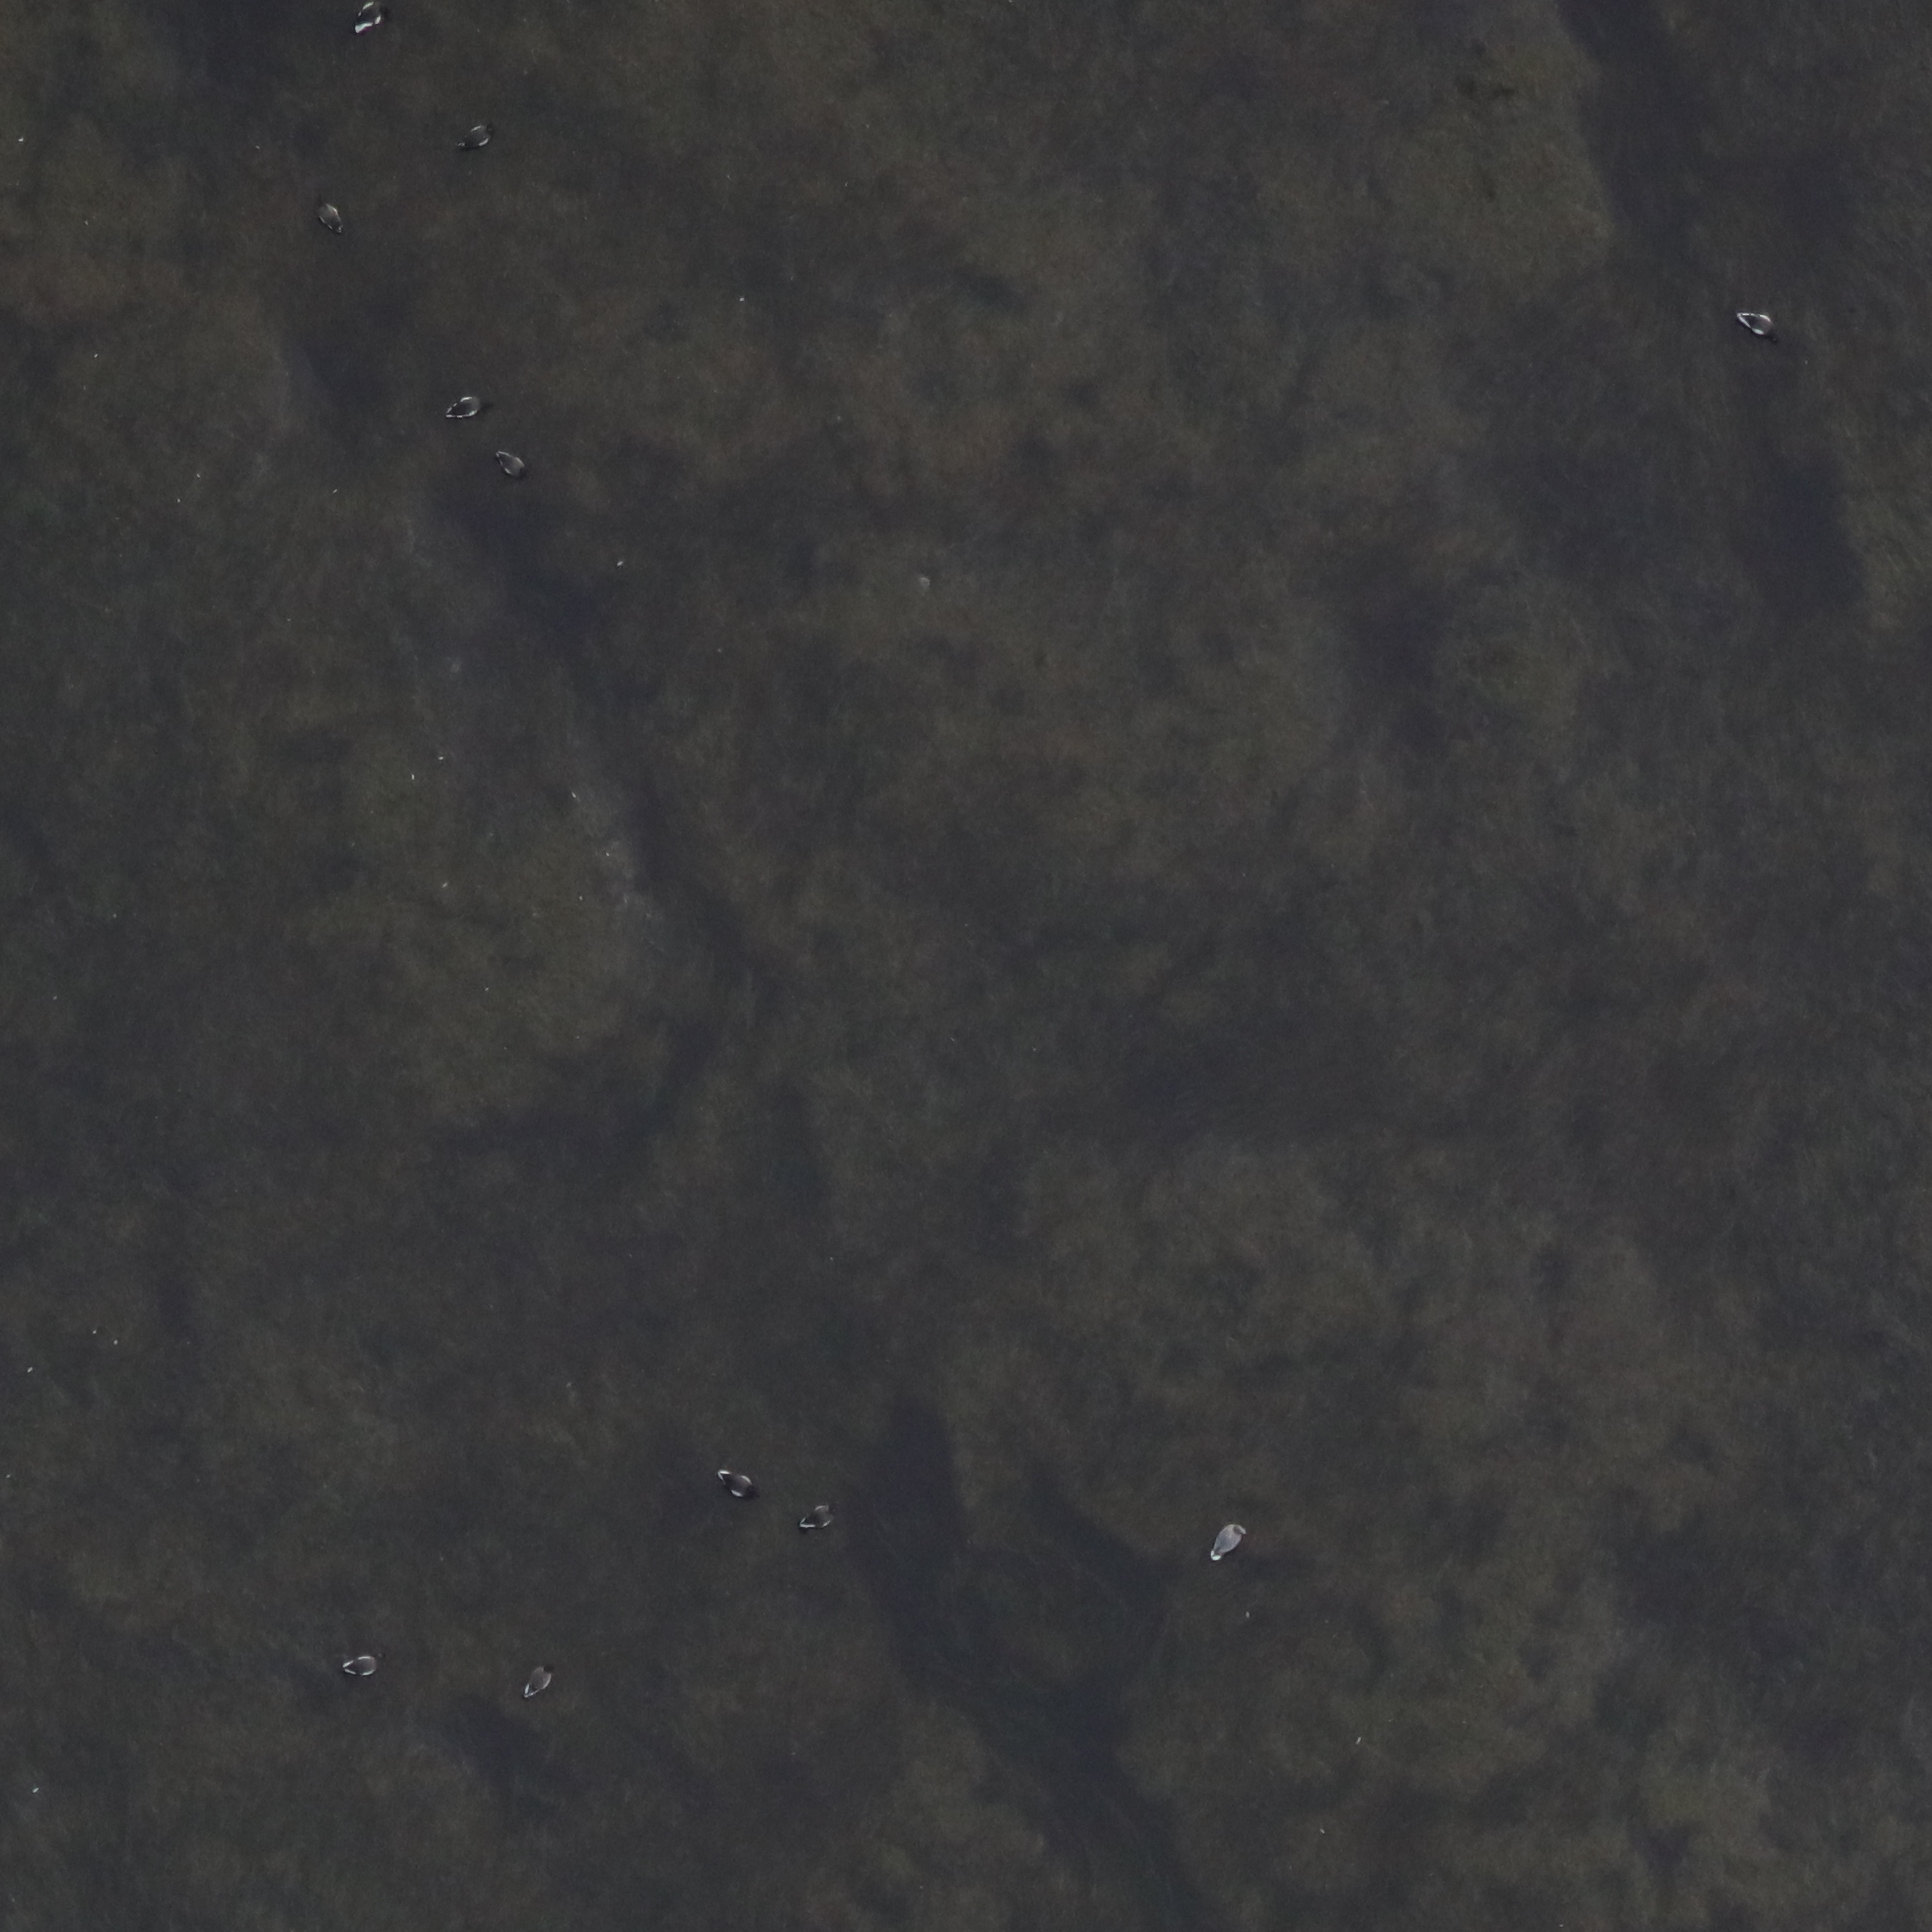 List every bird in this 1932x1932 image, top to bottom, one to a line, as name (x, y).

brant (369, 18)
brant (477, 135)
brant (329, 215)
brant (1758, 322)
brant (466, 407)
brant (509, 464)
brant (738, 1484)
brant (819, 1518)
brant (1227, 1540)
brant (362, 1665)
brant (539, 1680)